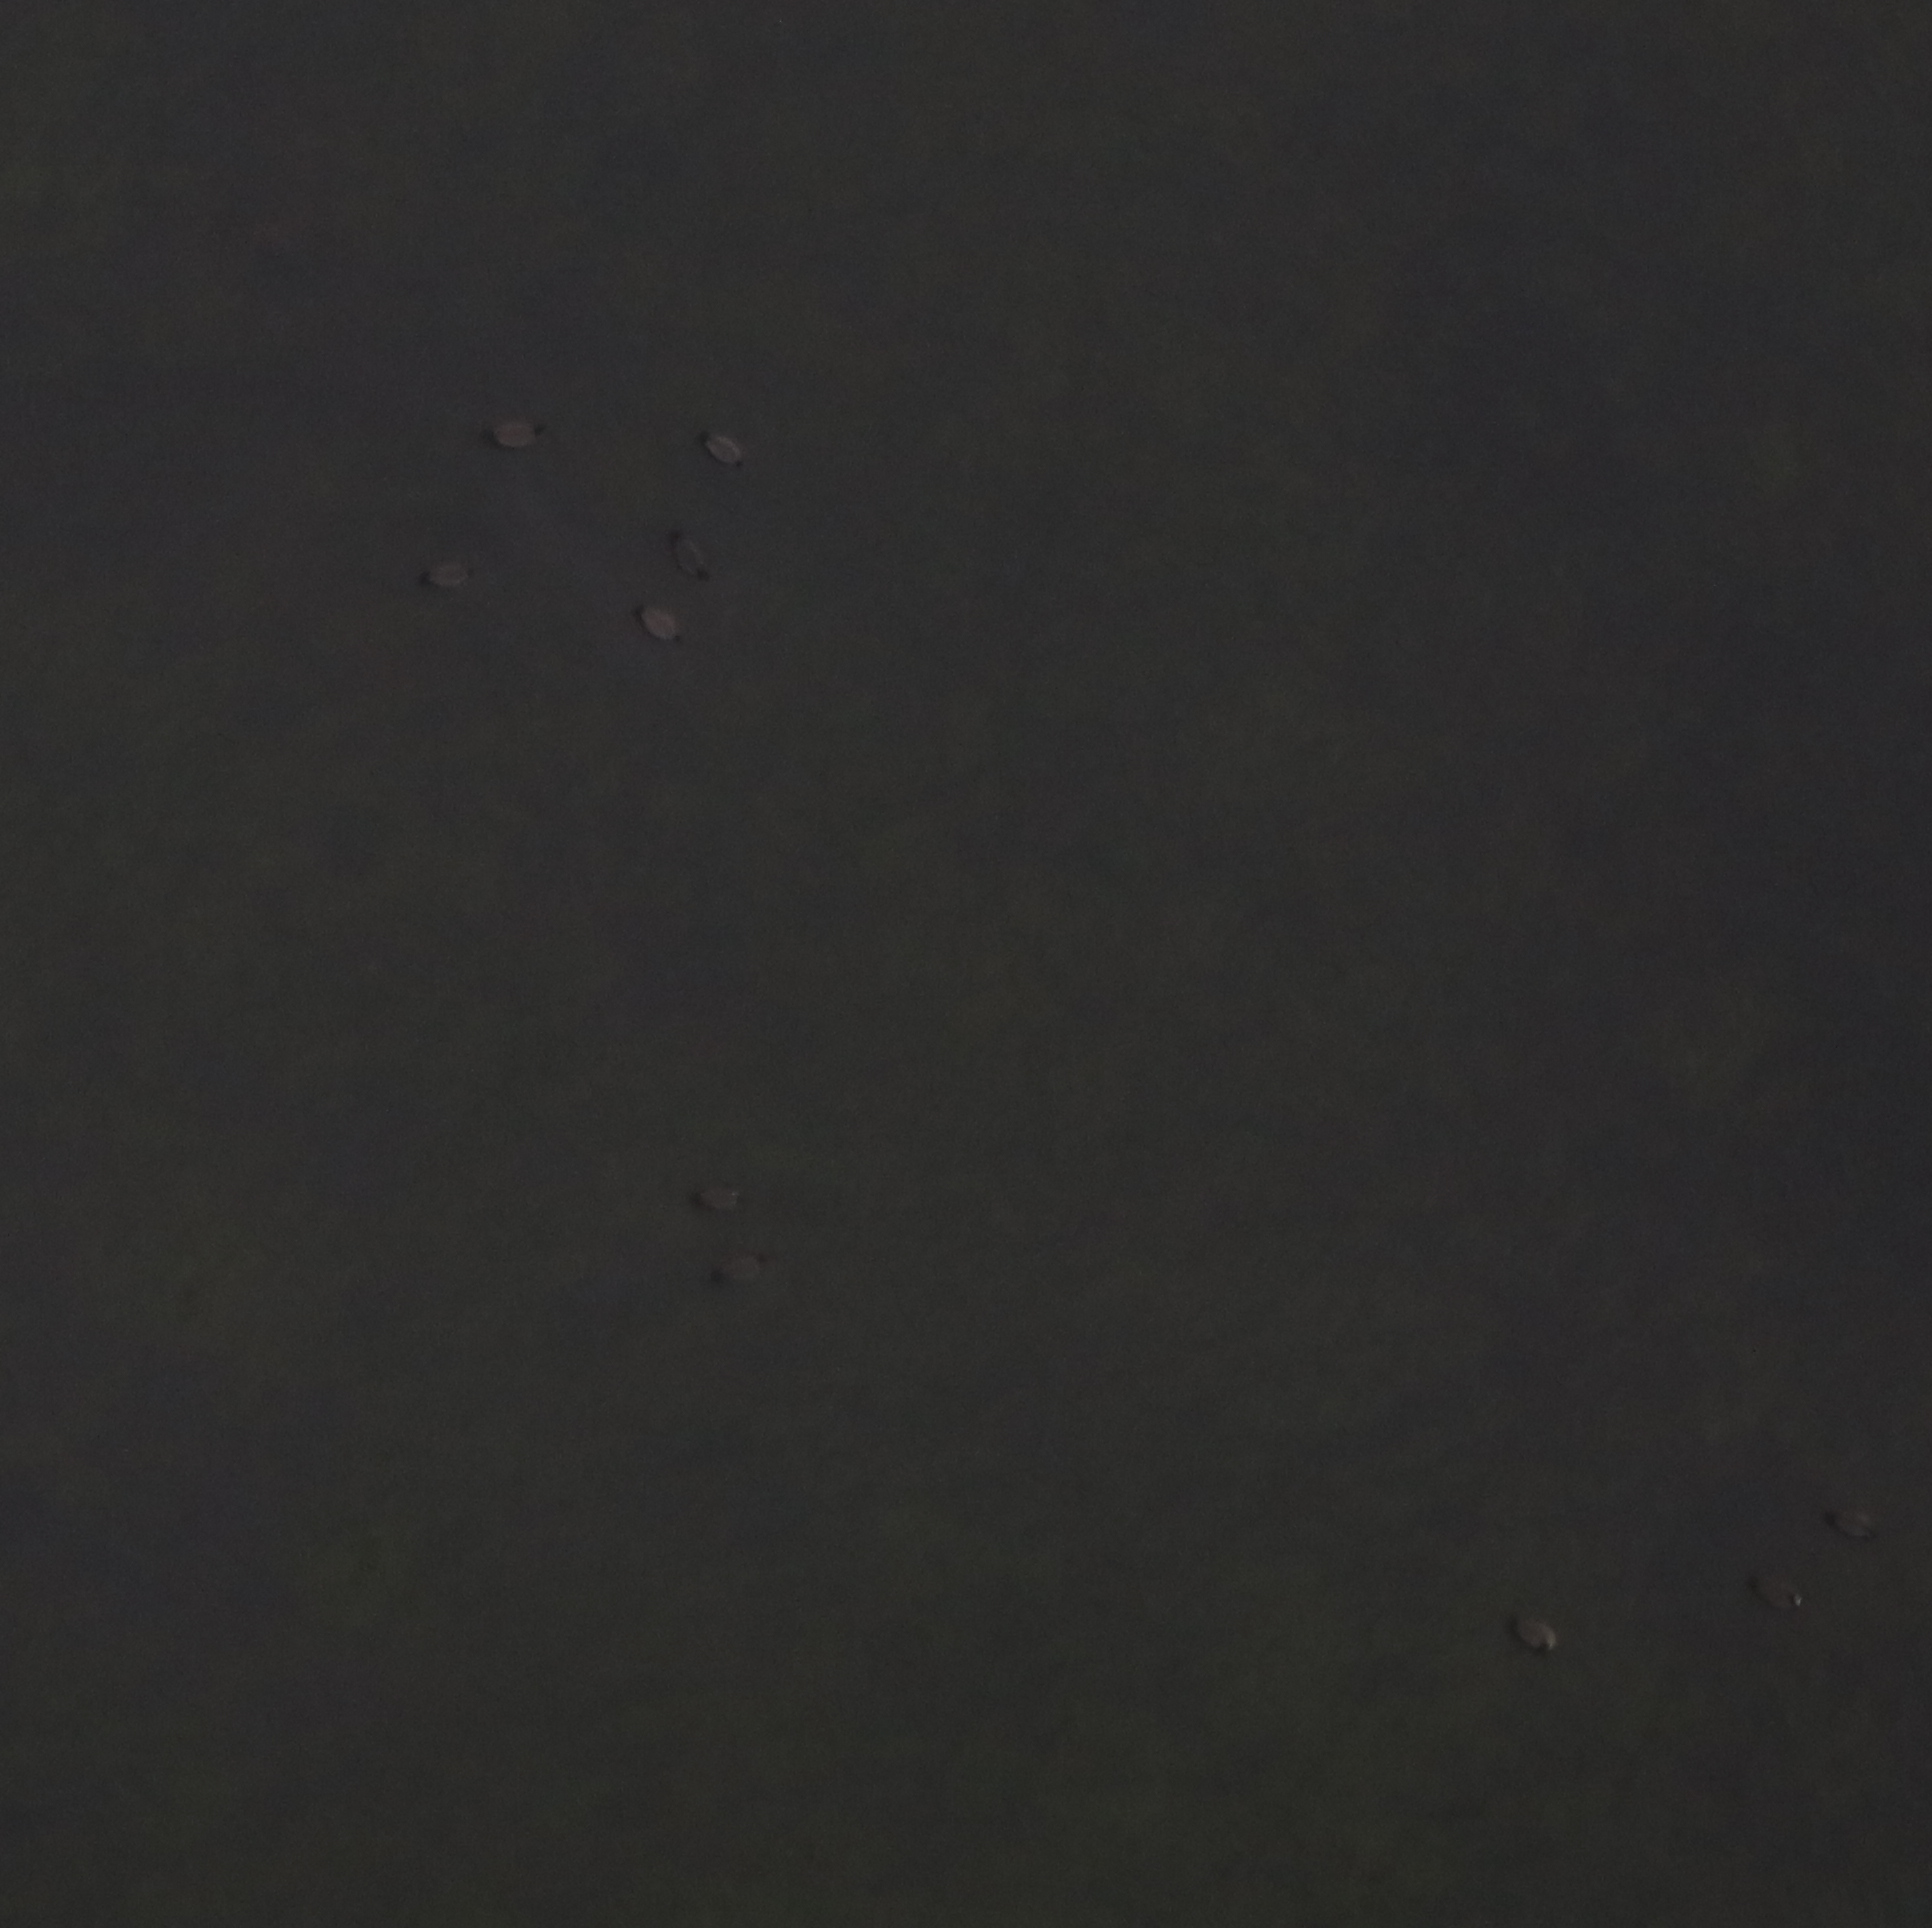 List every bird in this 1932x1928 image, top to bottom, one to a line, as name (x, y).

Canada goose (506, 421)
Canada goose (723, 451)
Canada goose (697, 560)
Canada goose (446, 575)
Canada goose (662, 619)
Canada goose (722, 1199)
Canada goose (740, 1274)
Canada goose (1856, 1528)
Canada goose (1775, 1592)
Canada goose (1539, 1634)